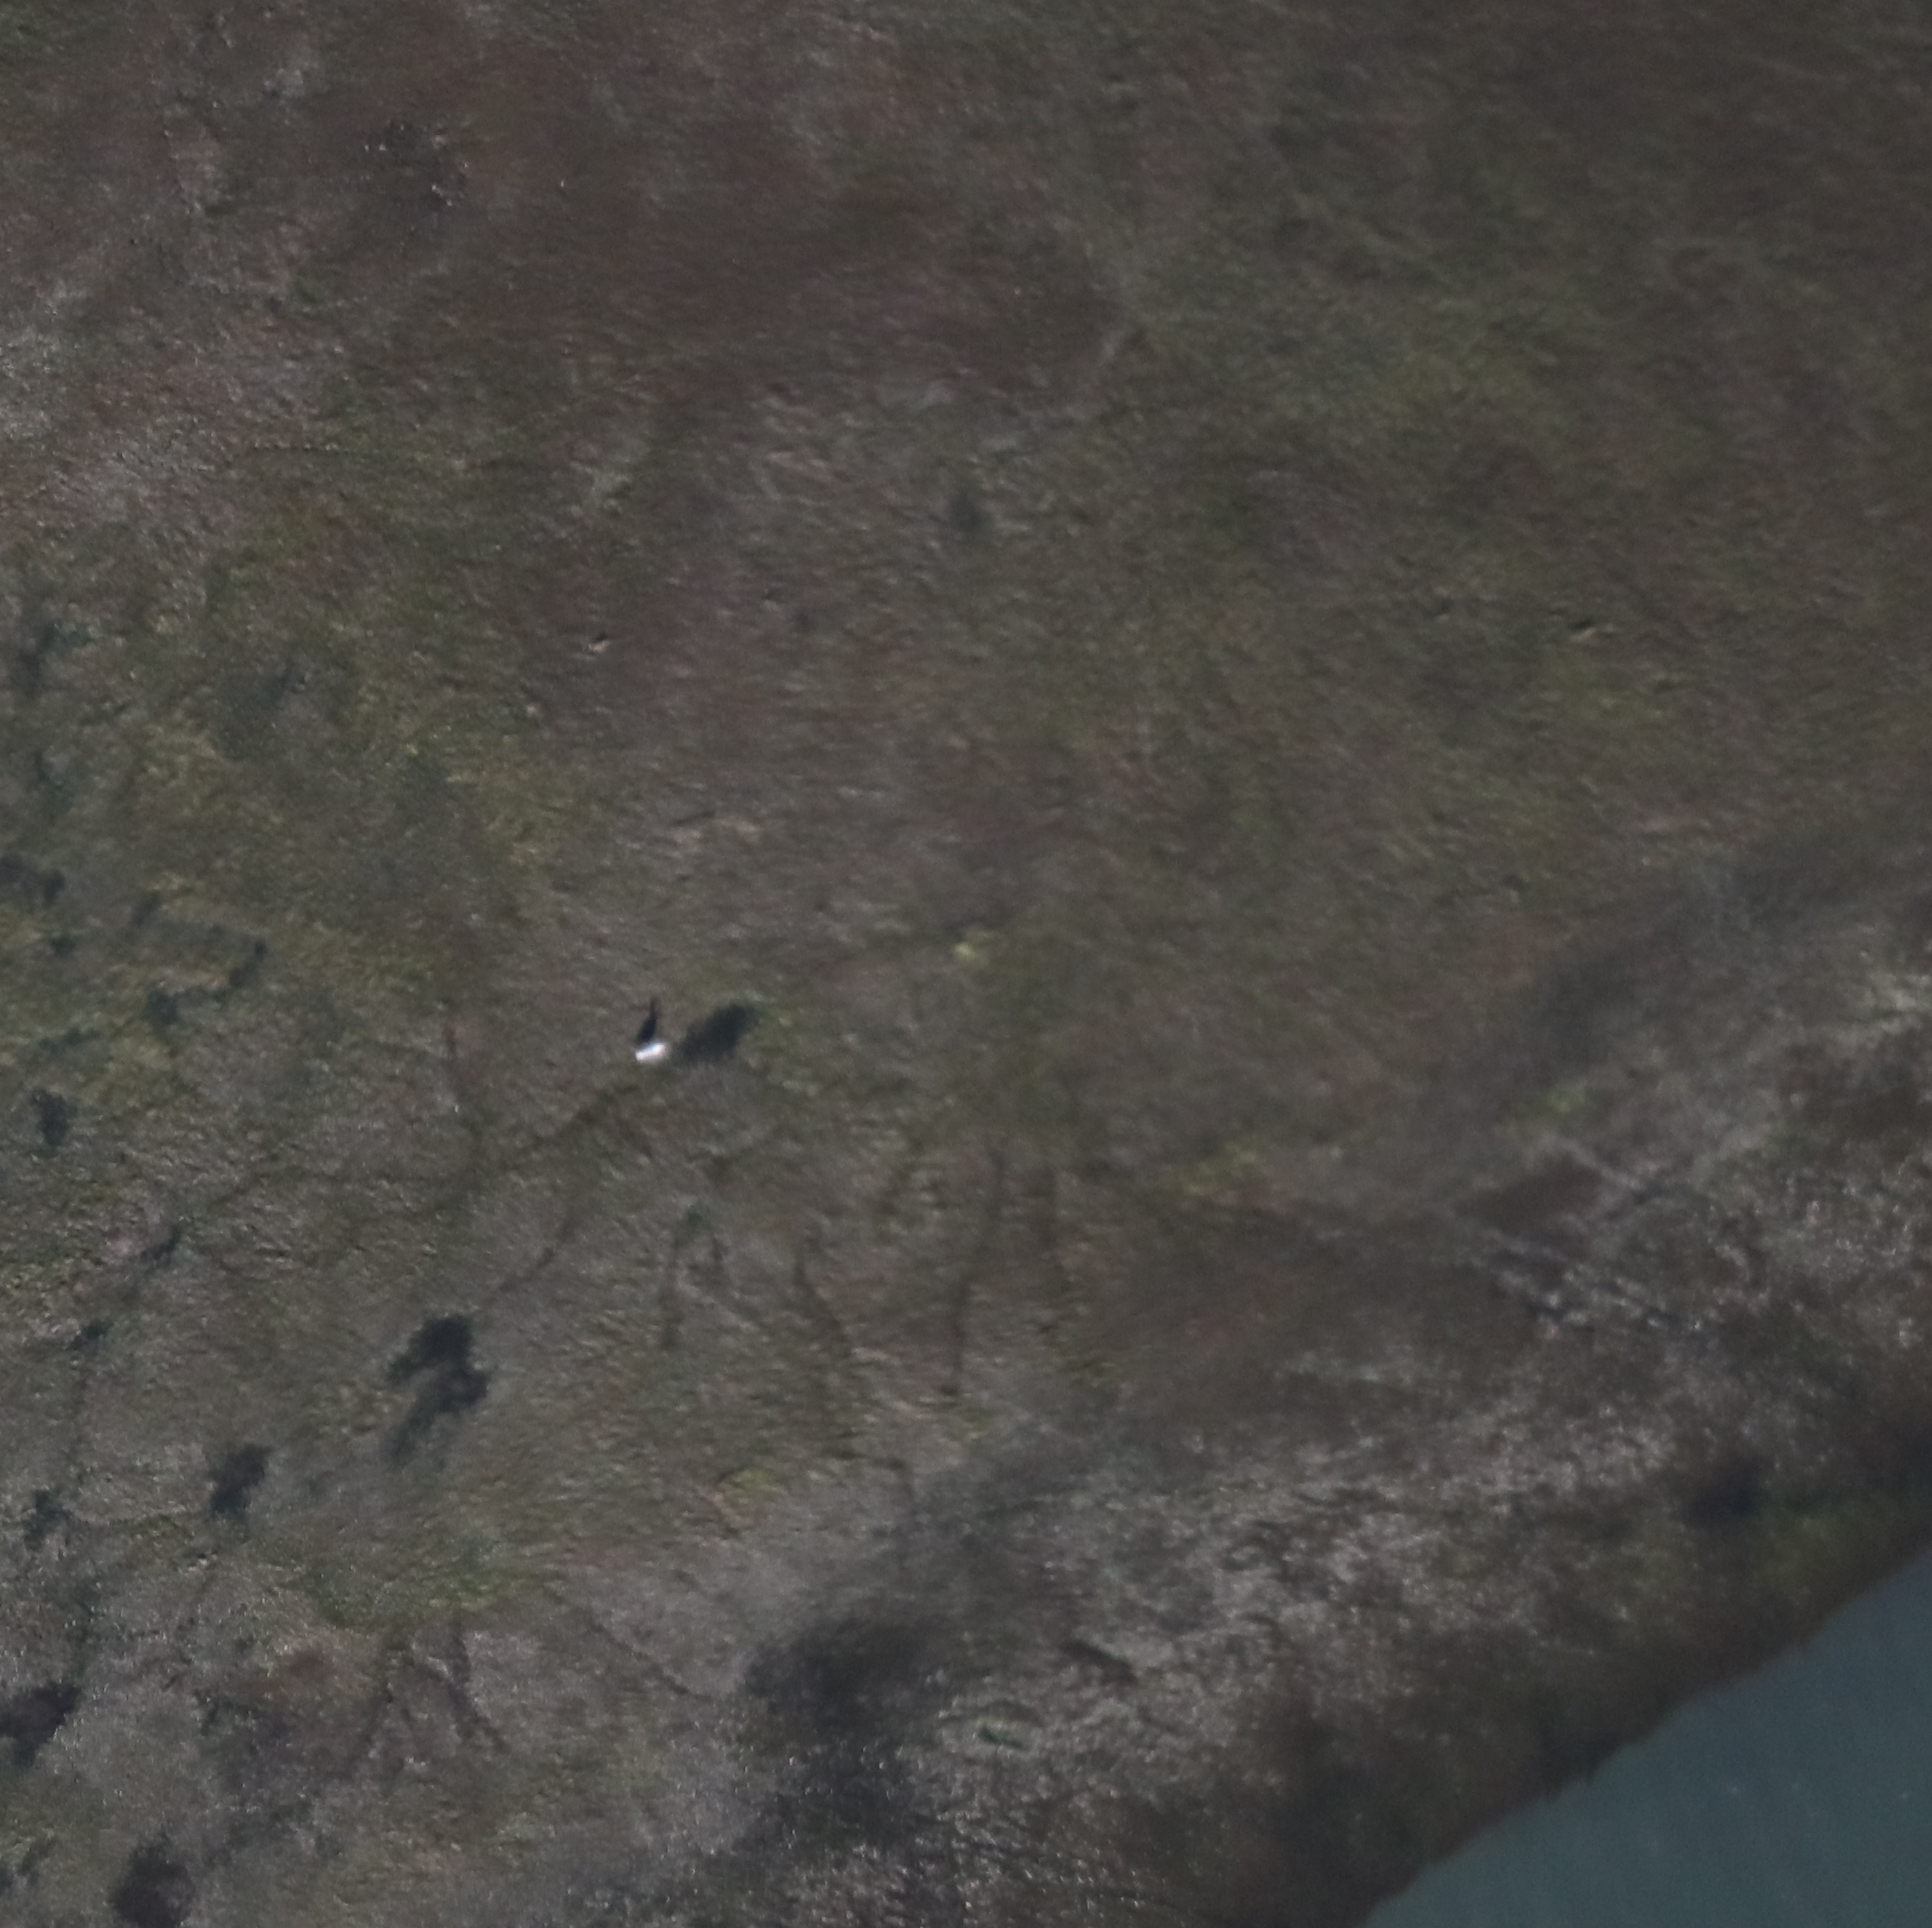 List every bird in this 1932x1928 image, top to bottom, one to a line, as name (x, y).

gull (646, 1051)